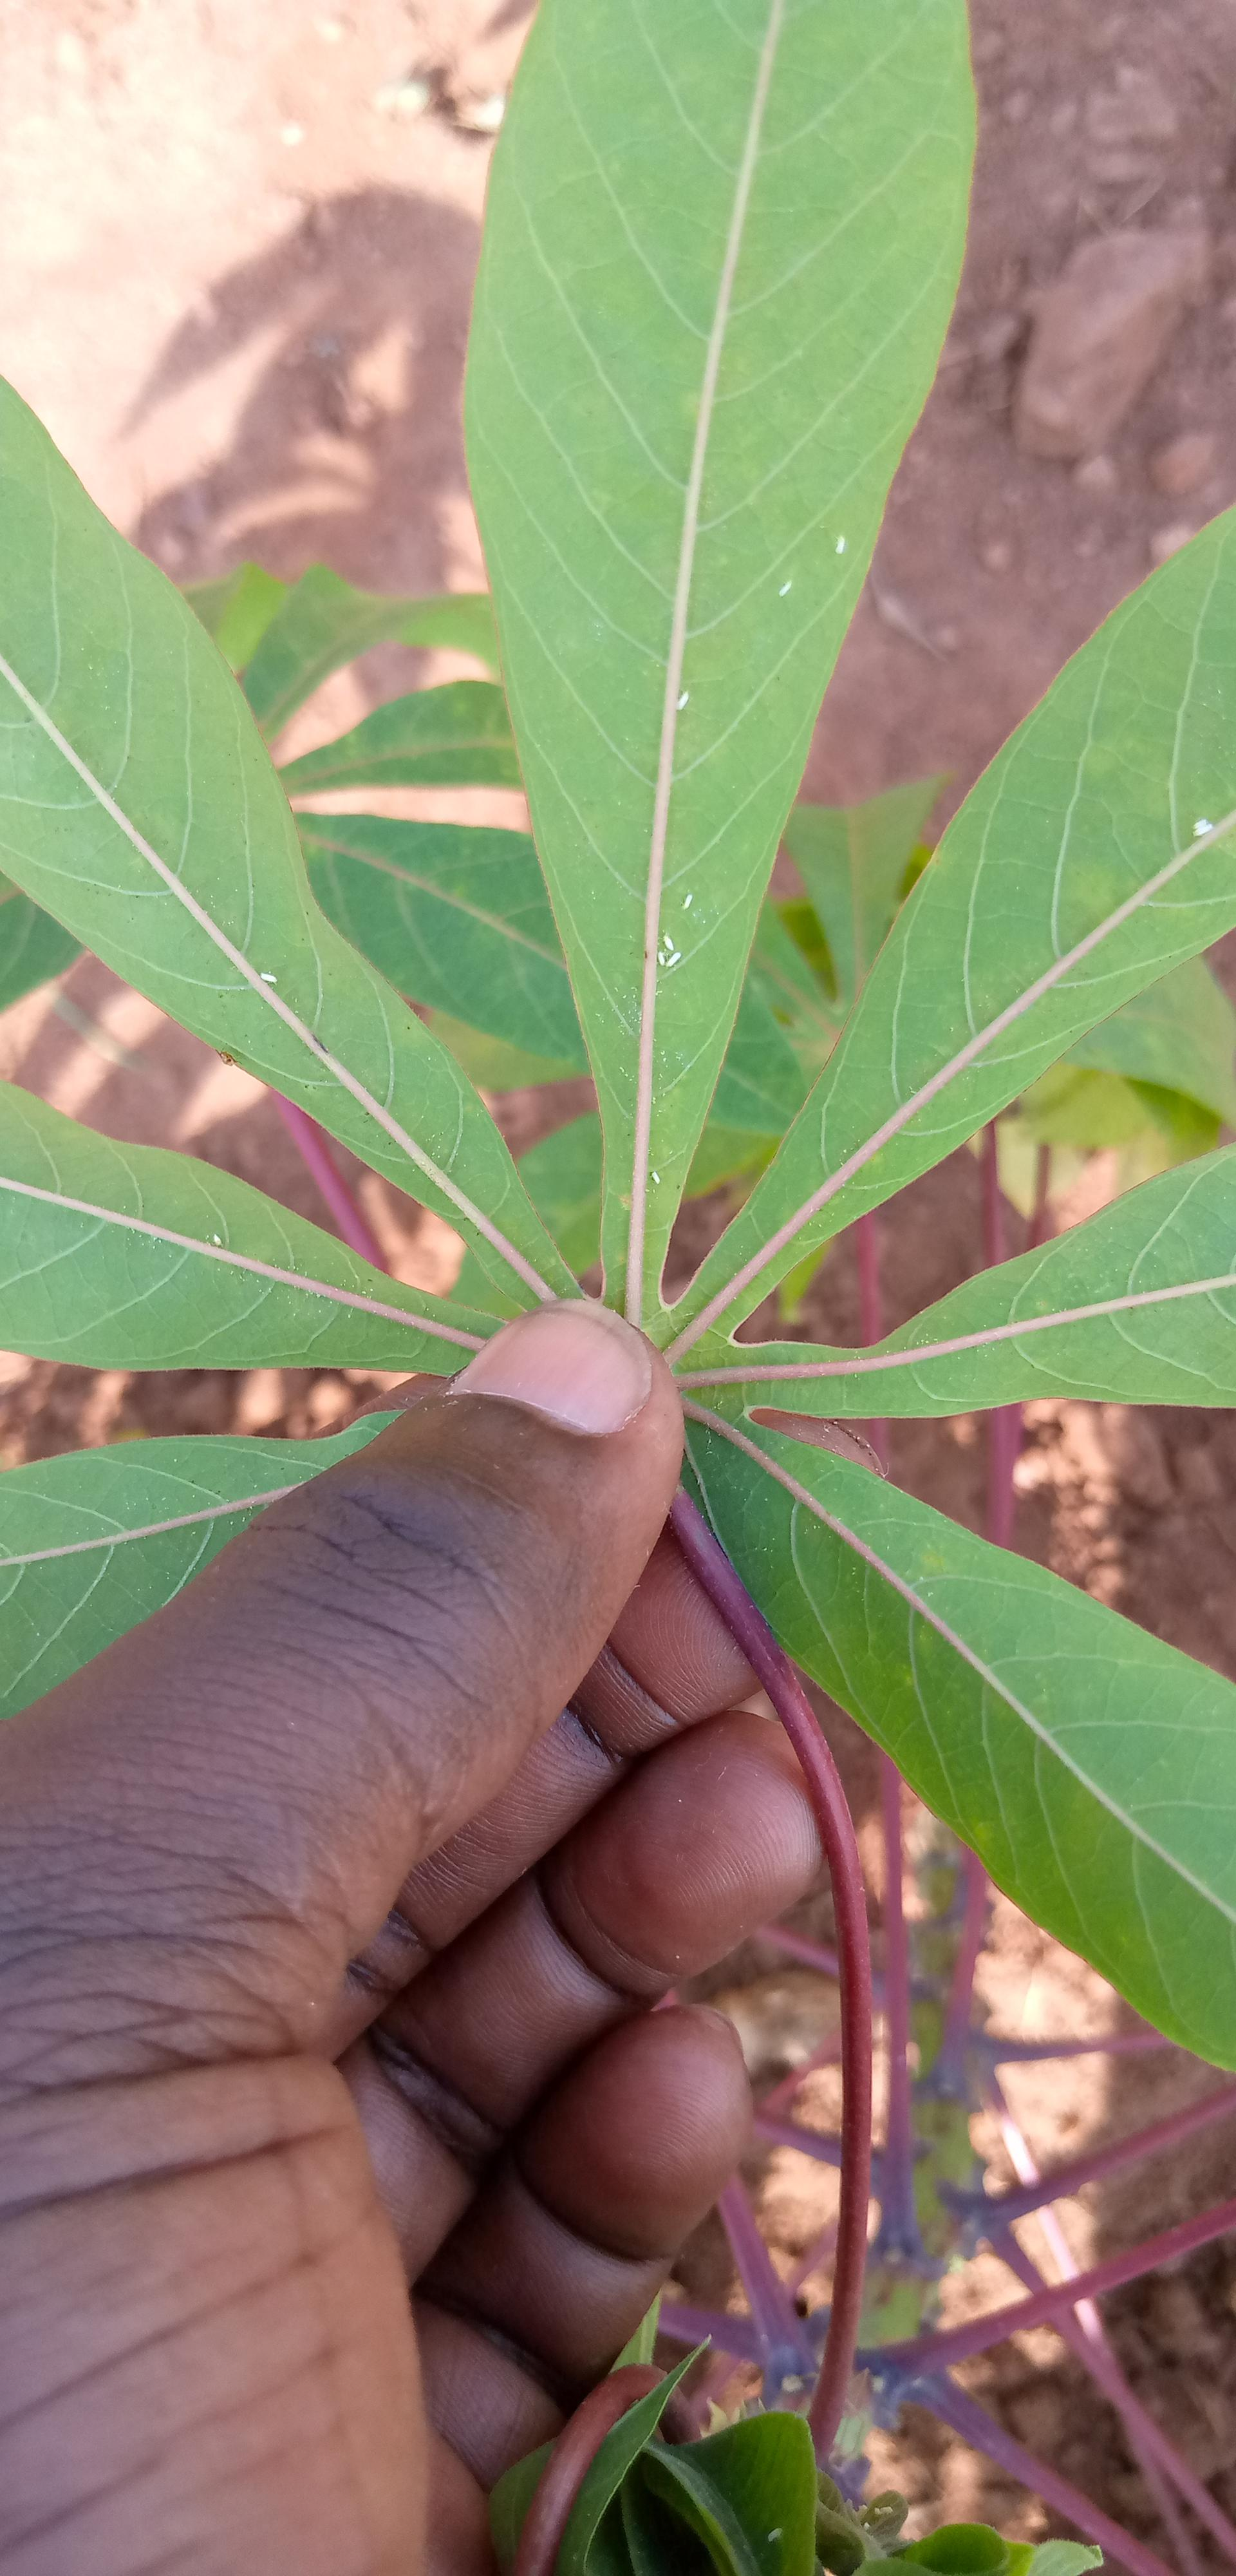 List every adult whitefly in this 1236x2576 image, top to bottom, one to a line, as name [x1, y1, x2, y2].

whitefly [833, 533, 846, 556]
whitefly [776, 579, 794, 600]
whitefly [677, 690, 691, 712]
whitefly [1193, 818, 1208, 829]
whitefly [1192, 822, 1214, 838]
whitefly [682, 892, 694, 910]
whitefly [662, 933, 677, 952]
whitefly [657, 950, 666, 967]
whitefly [666, 951, 682, 969]
whitefly [259, 971, 279, 985]
whitefly [650, 1170, 663, 1186]
whitefly [211, 1232, 224, 1247]